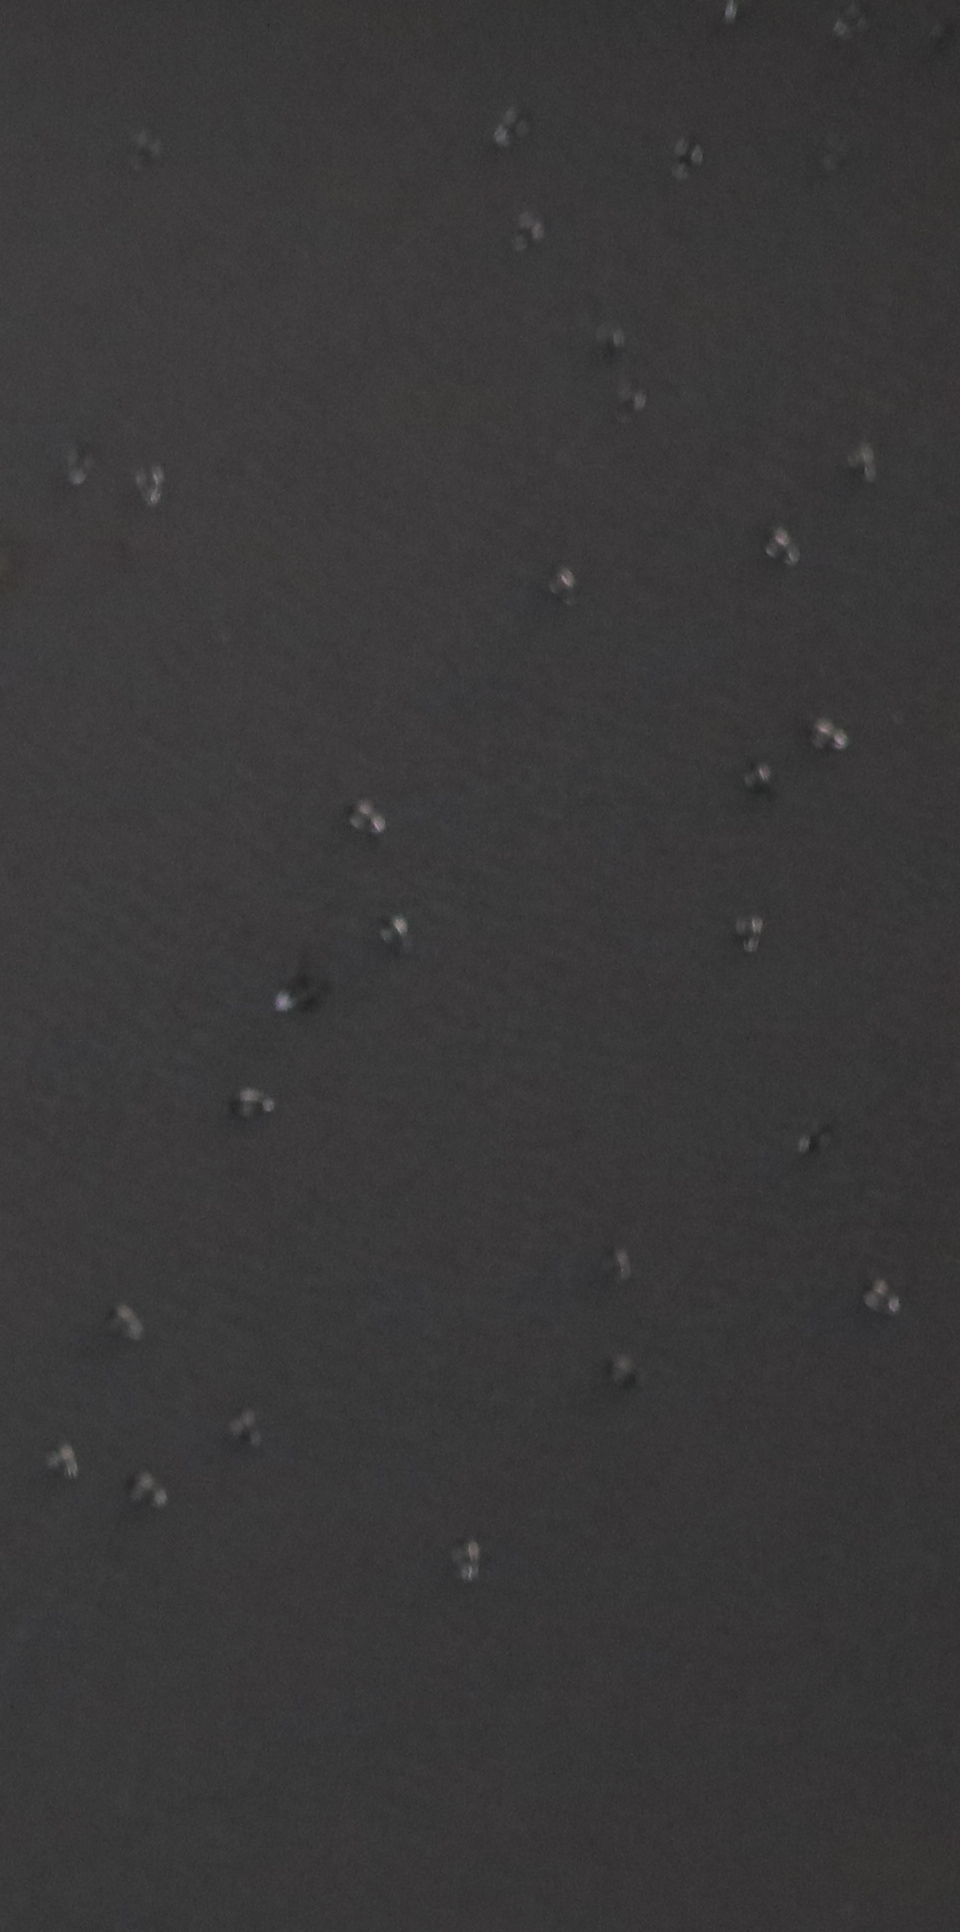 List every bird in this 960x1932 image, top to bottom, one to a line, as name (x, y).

brant (727, 4)
brant (849, 14)
brant (512, 124)
brant (837, 143)
brant (145, 147)
brant (688, 152)
brant (528, 233)
brant (612, 343)
brant (629, 399)
brant (860, 456)
brant (81, 462)
brant (150, 483)
brant (779, 548)
brant (559, 587)
brant (821, 729)
brant (753, 769)
brant (366, 819)
brant (745, 929)
brant (396, 936)
brant (296, 996)
brant (241, 1104)
brant (816, 1138)
brant (617, 1264)
brant (882, 1298)
brant (126, 1324)
brant (617, 1369)
brant (244, 1429)
brant (60, 1458)
brant (142, 1487)
brant (467, 1568)